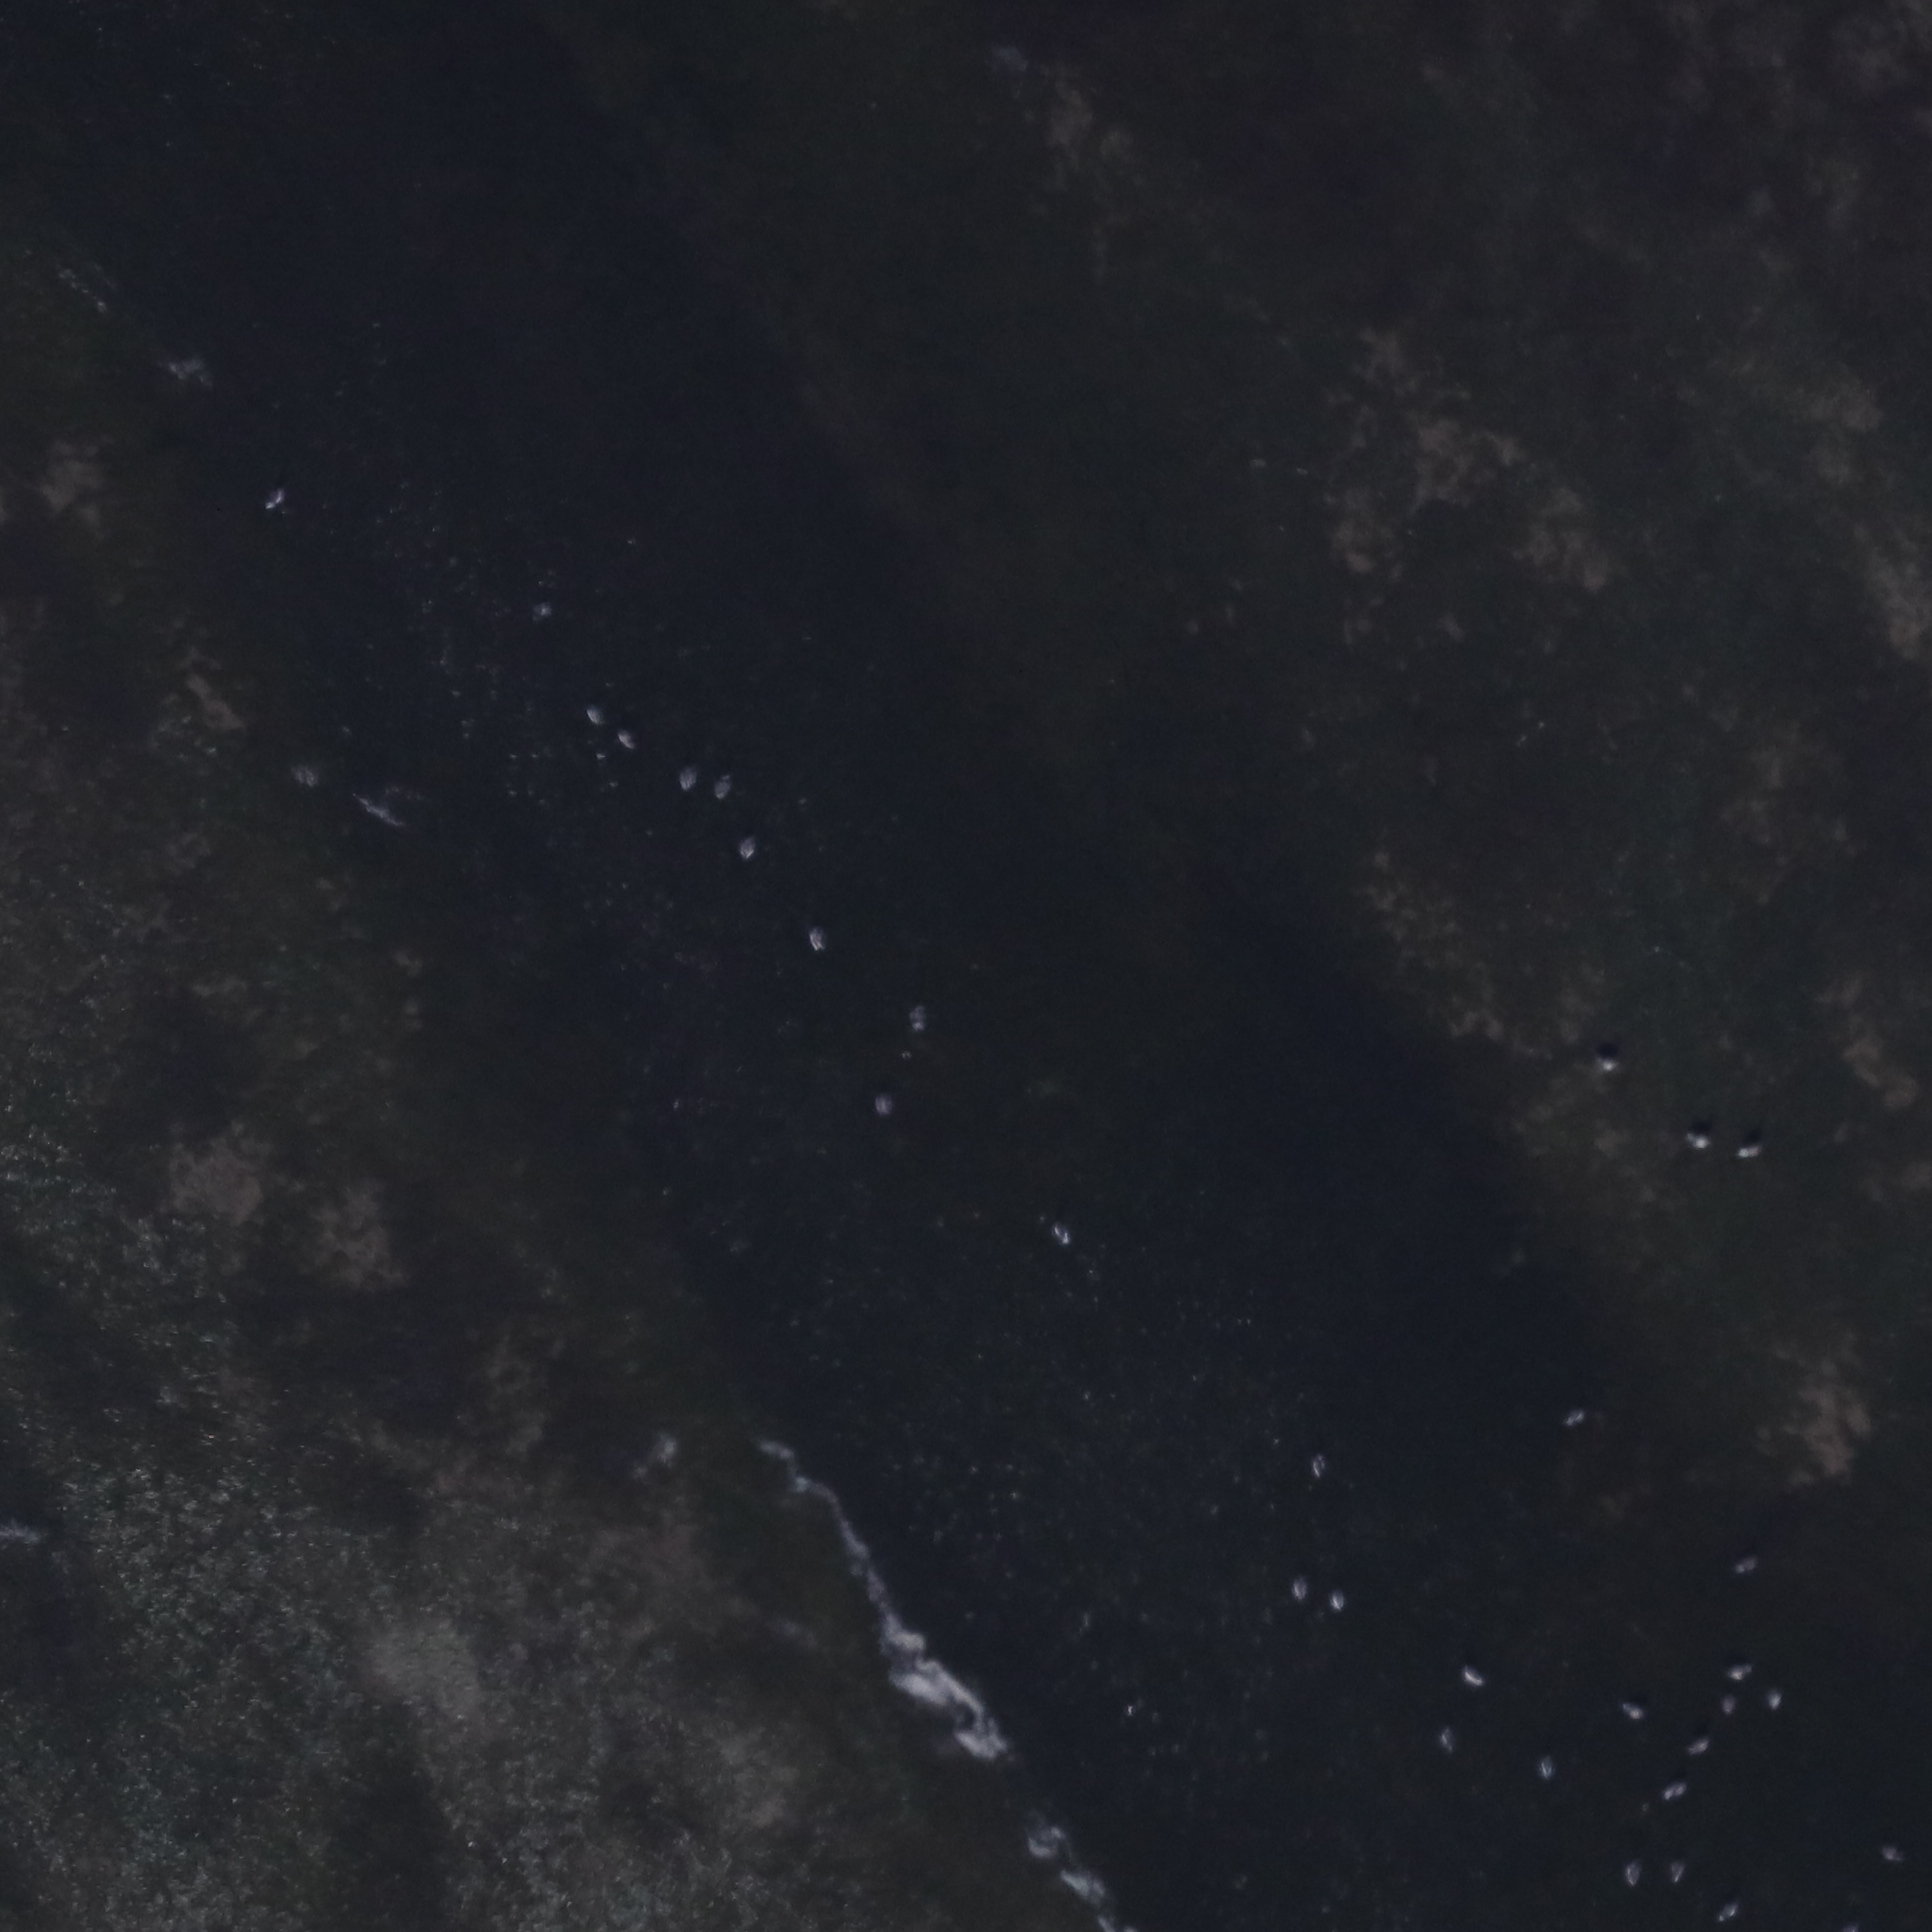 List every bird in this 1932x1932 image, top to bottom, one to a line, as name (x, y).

brant (278, 501)
brant (545, 611)
brant (601, 711)
brant (634, 733)
brant (692, 778)
brant (730, 783)
brant (747, 844)
brant (820, 934)
brant (916, 1025)
brant (1614, 1061)
brant (884, 1102)
brant (1700, 1143)
brant (1761, 1150)
brant (1070, 1231)
brant (1575, 1412)
brant (1318, 1458)
brant (1741, 1565)
brant (1294, 1581)
brant (1347, 1599)
brant (1484, 1669)
brant (1743, 1673)
brant (1777, 1691)
brant (1737, 1709)
brant (1628, 1716)
brant (1452, 1740)
brant (1706, 1749)
brant (1552, 1766)
brant (1681, 1795)
brant (1891, 1846)
brant (1679, 1871)
brant (1623, 1875)
brant (1743, 1915)